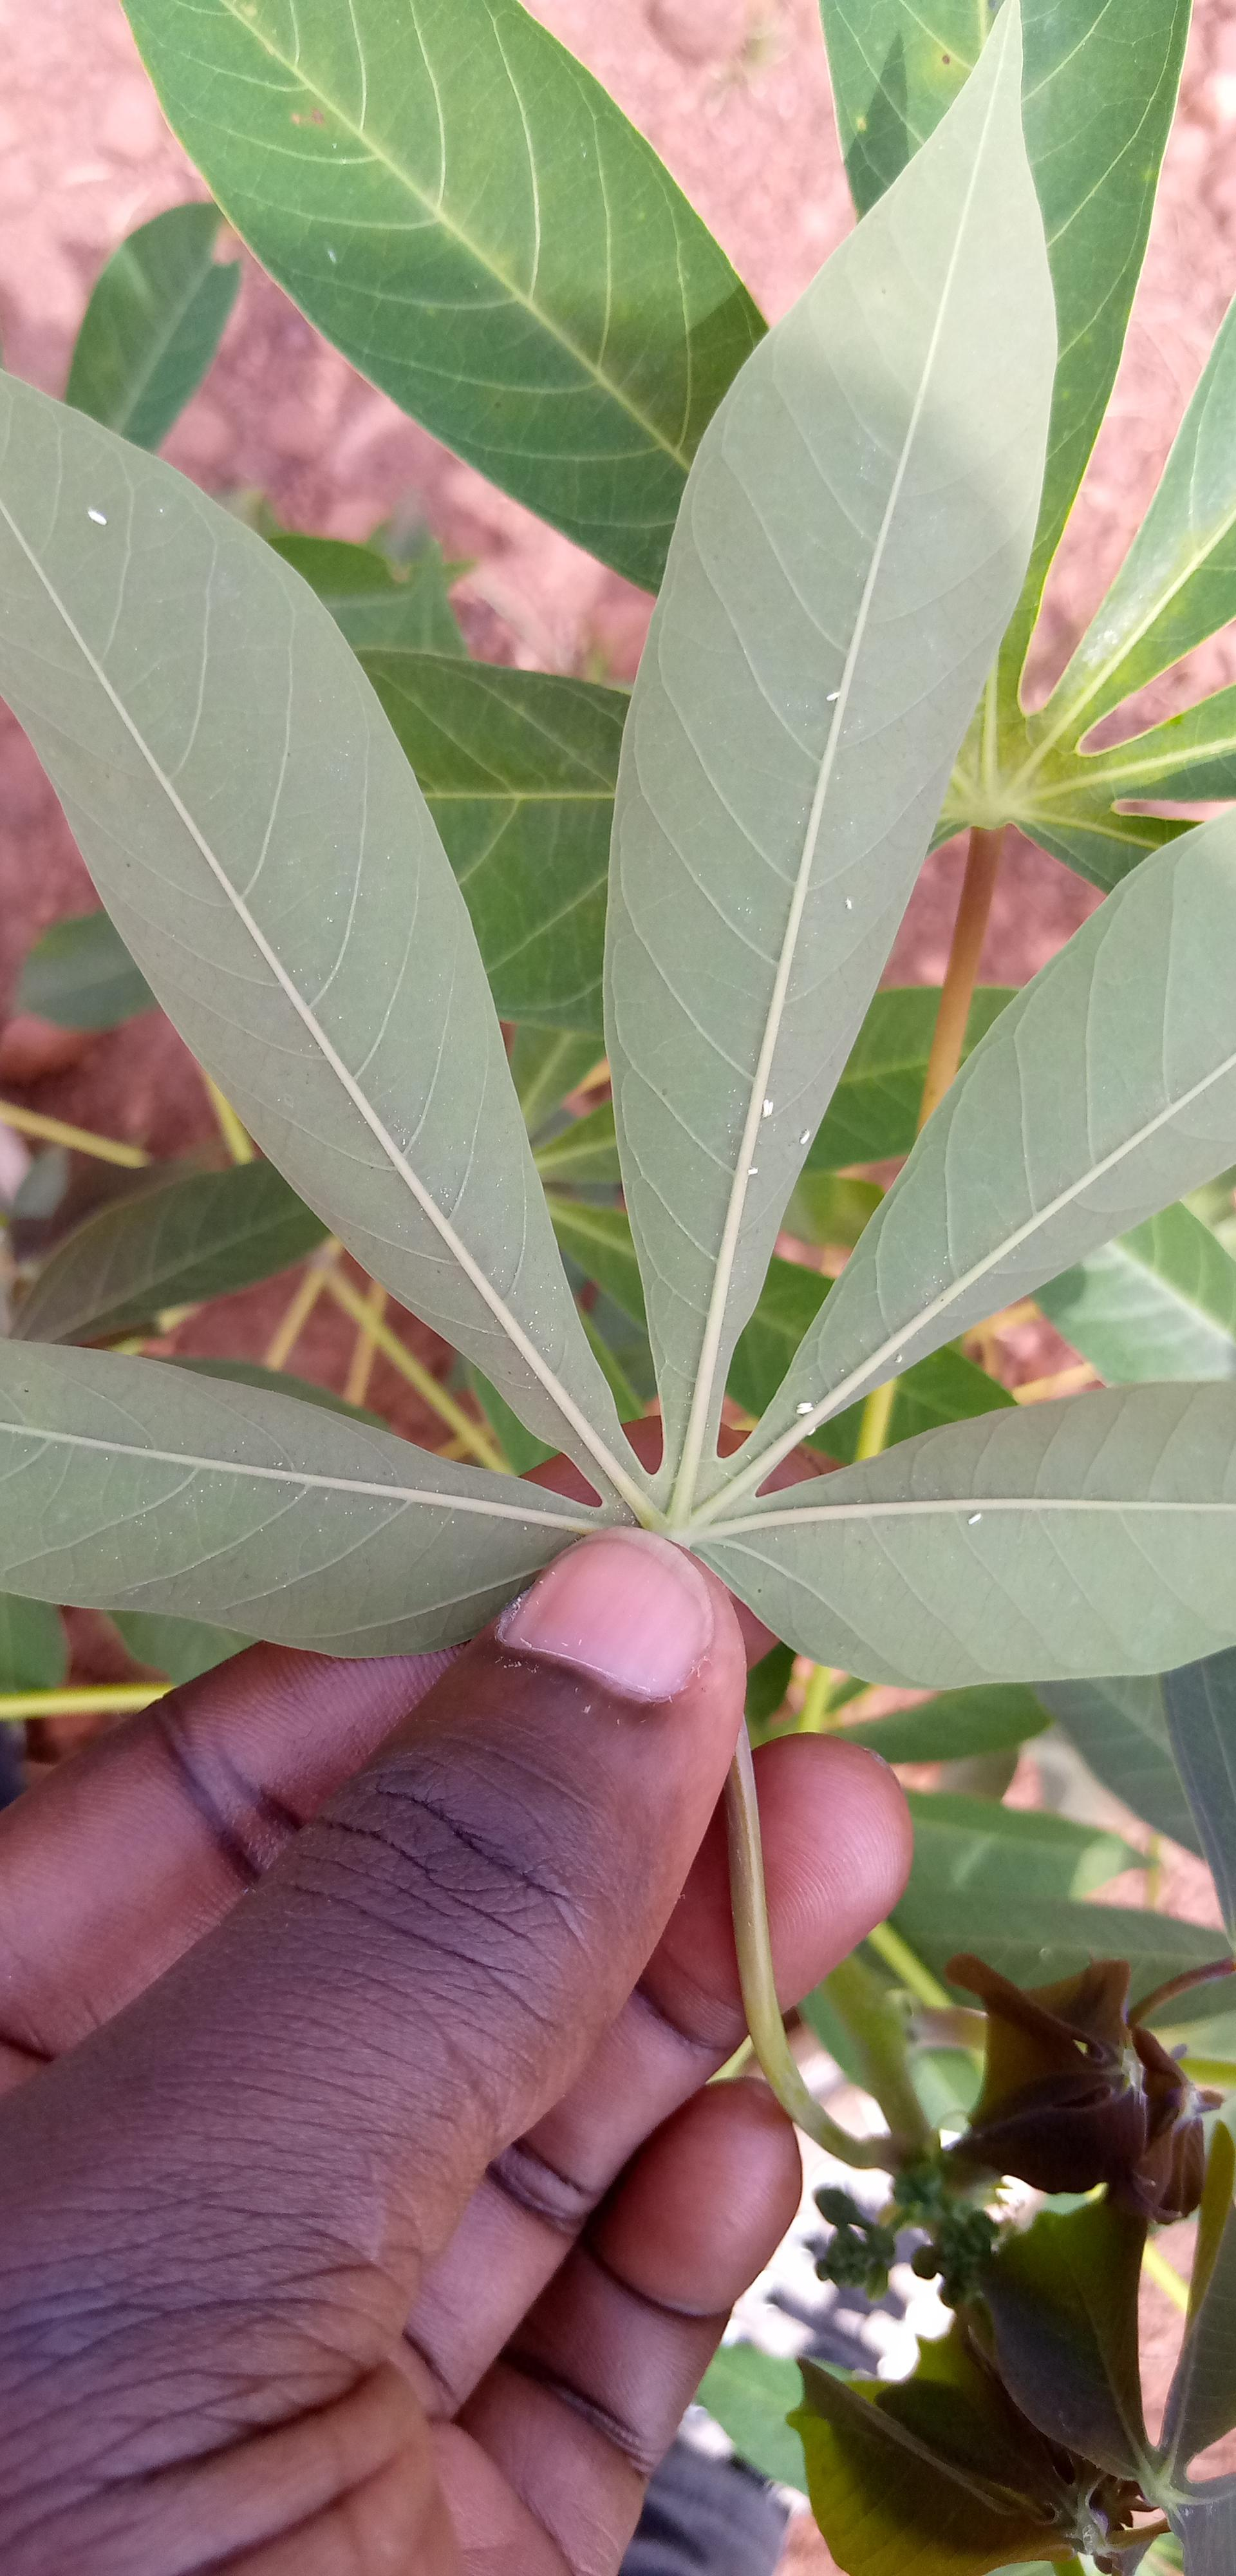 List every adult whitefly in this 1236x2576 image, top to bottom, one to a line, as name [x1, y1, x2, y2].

whitefly [84, 506, 110, 529]
whitefly [821, 685, 848, 709]
whitefly [842, 893, 856, 914]
whitefly [758, 1093, 774, 1120]
whitefly [798, 1127, 815, 1148]
whitefly [743, 1164, 763, 1180]
whitefly [793, 1398, 818, 1410]
whitefly [794, 1406, 813, 1419]
whitefly [965, 1508, 984, 1529]